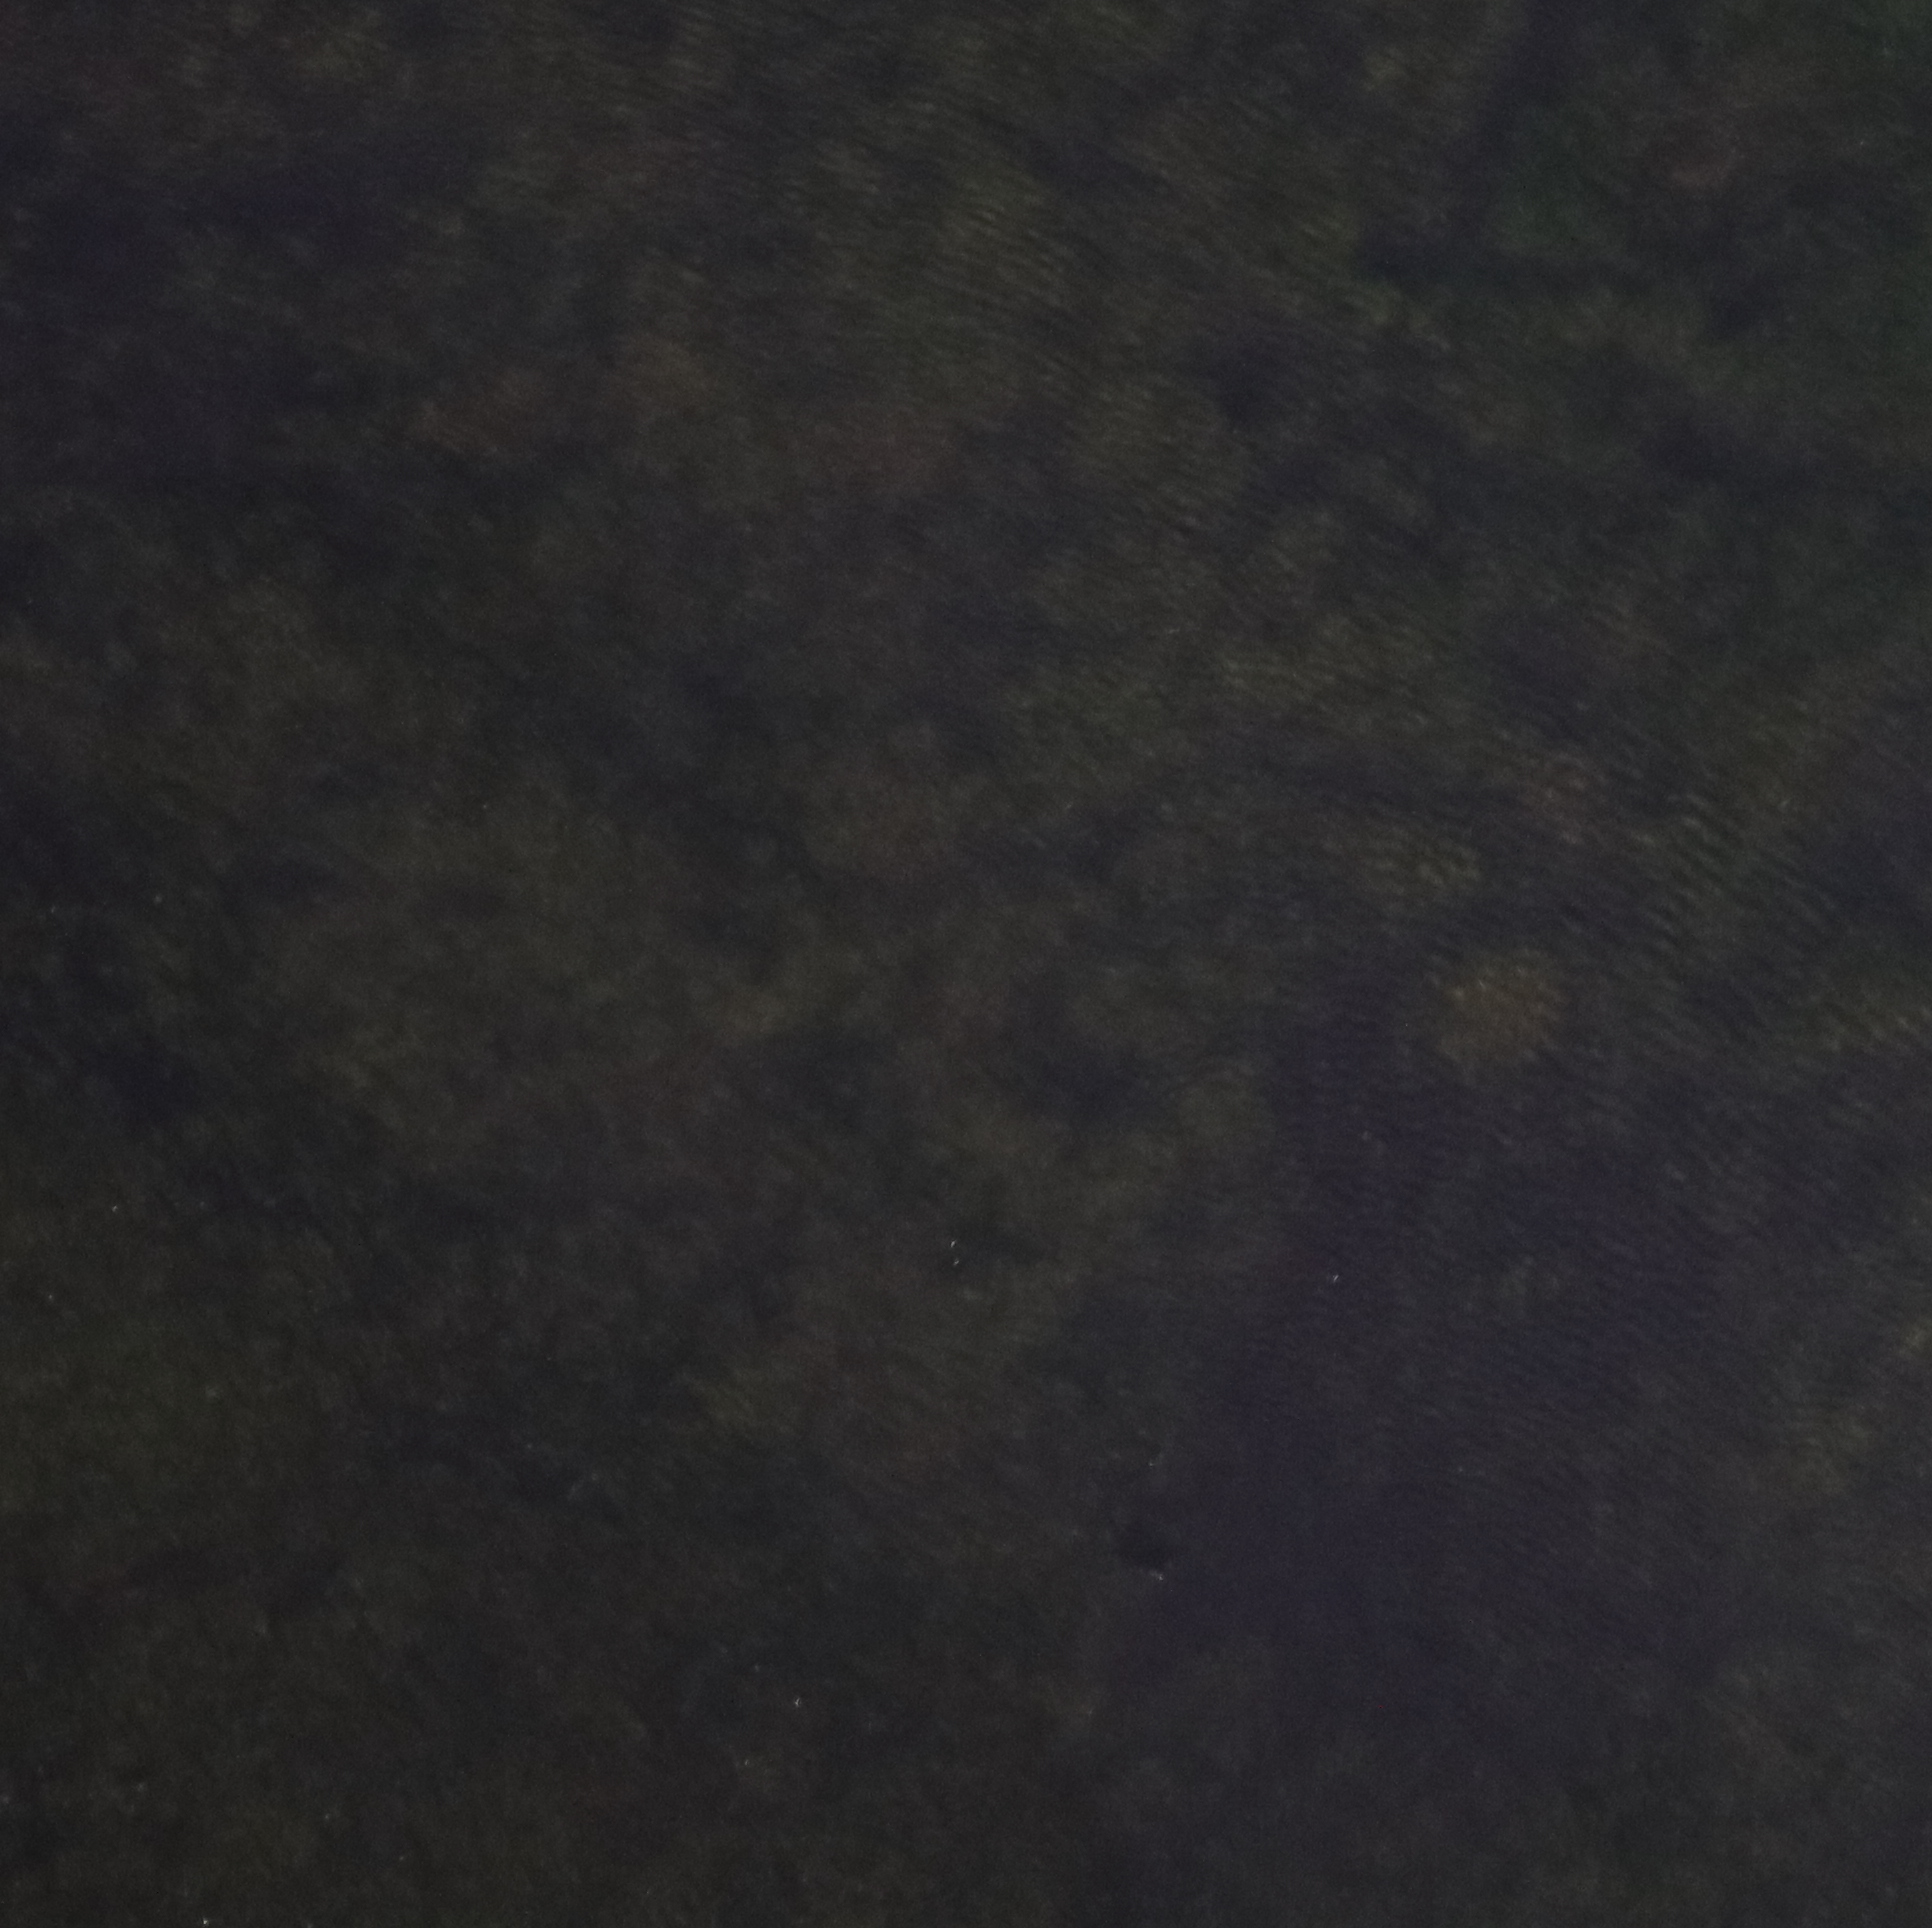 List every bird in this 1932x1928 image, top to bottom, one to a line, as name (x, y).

None